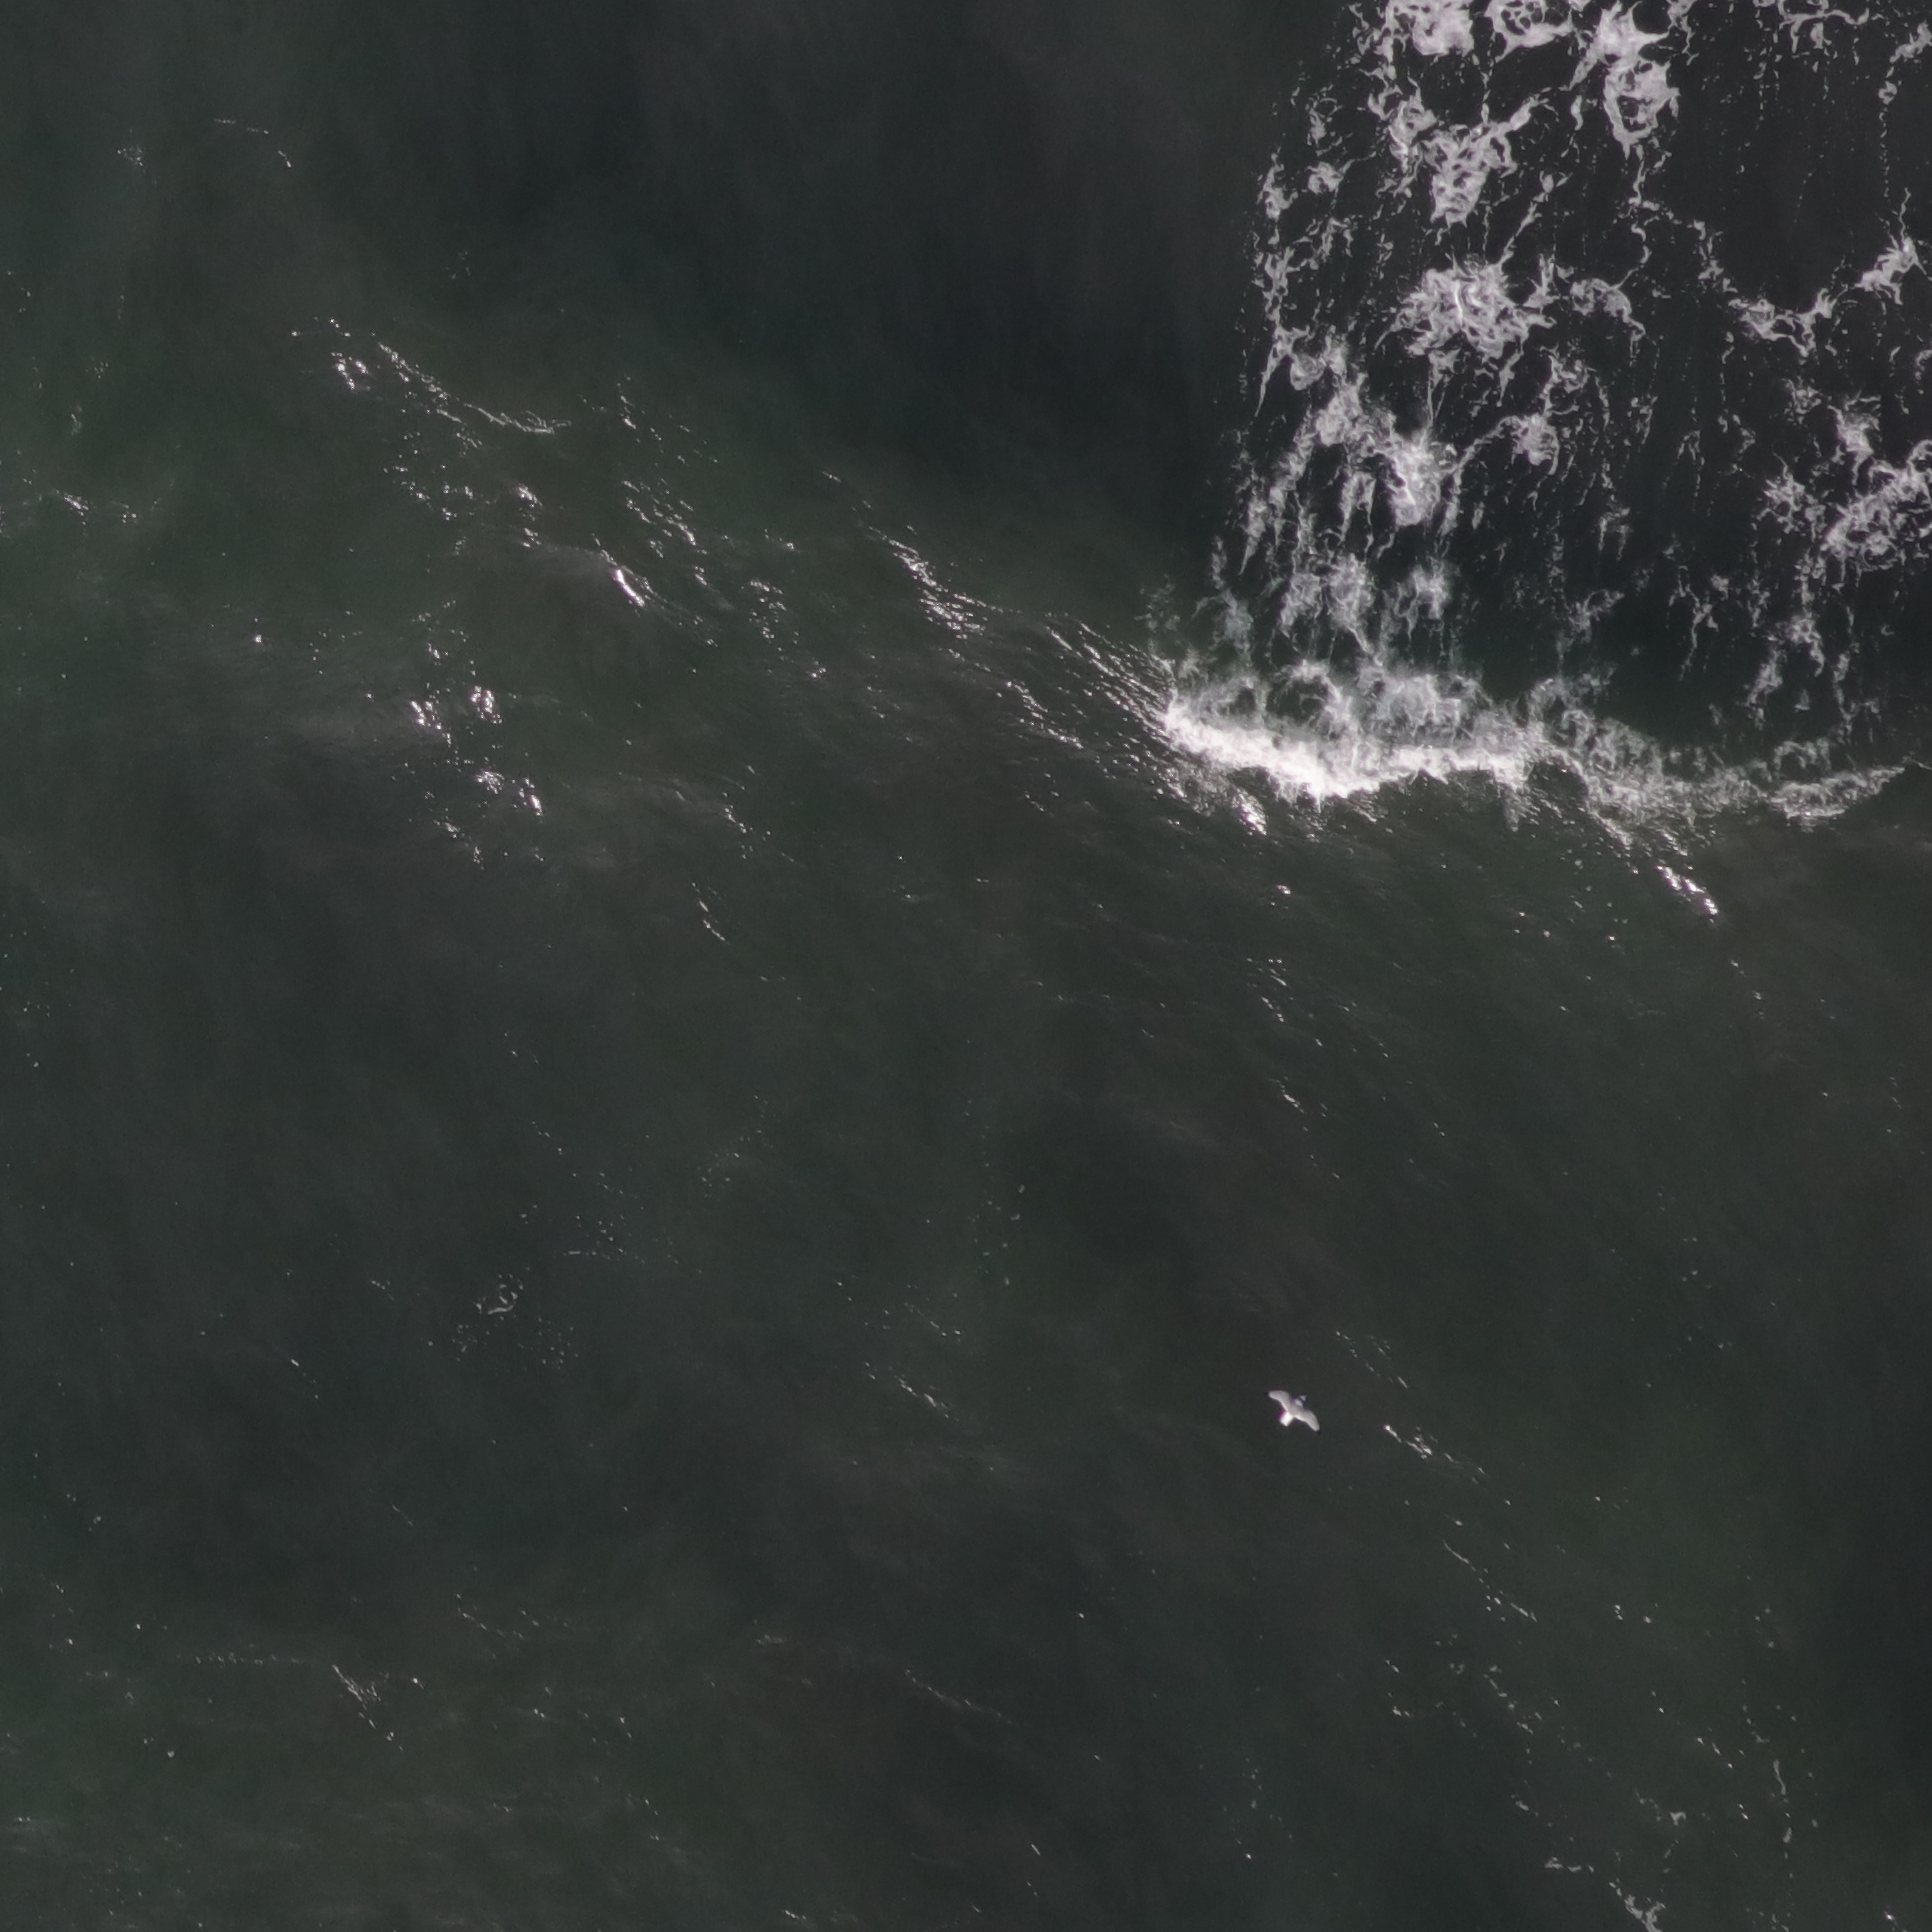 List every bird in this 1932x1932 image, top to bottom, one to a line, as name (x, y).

gull (1293, 1408)